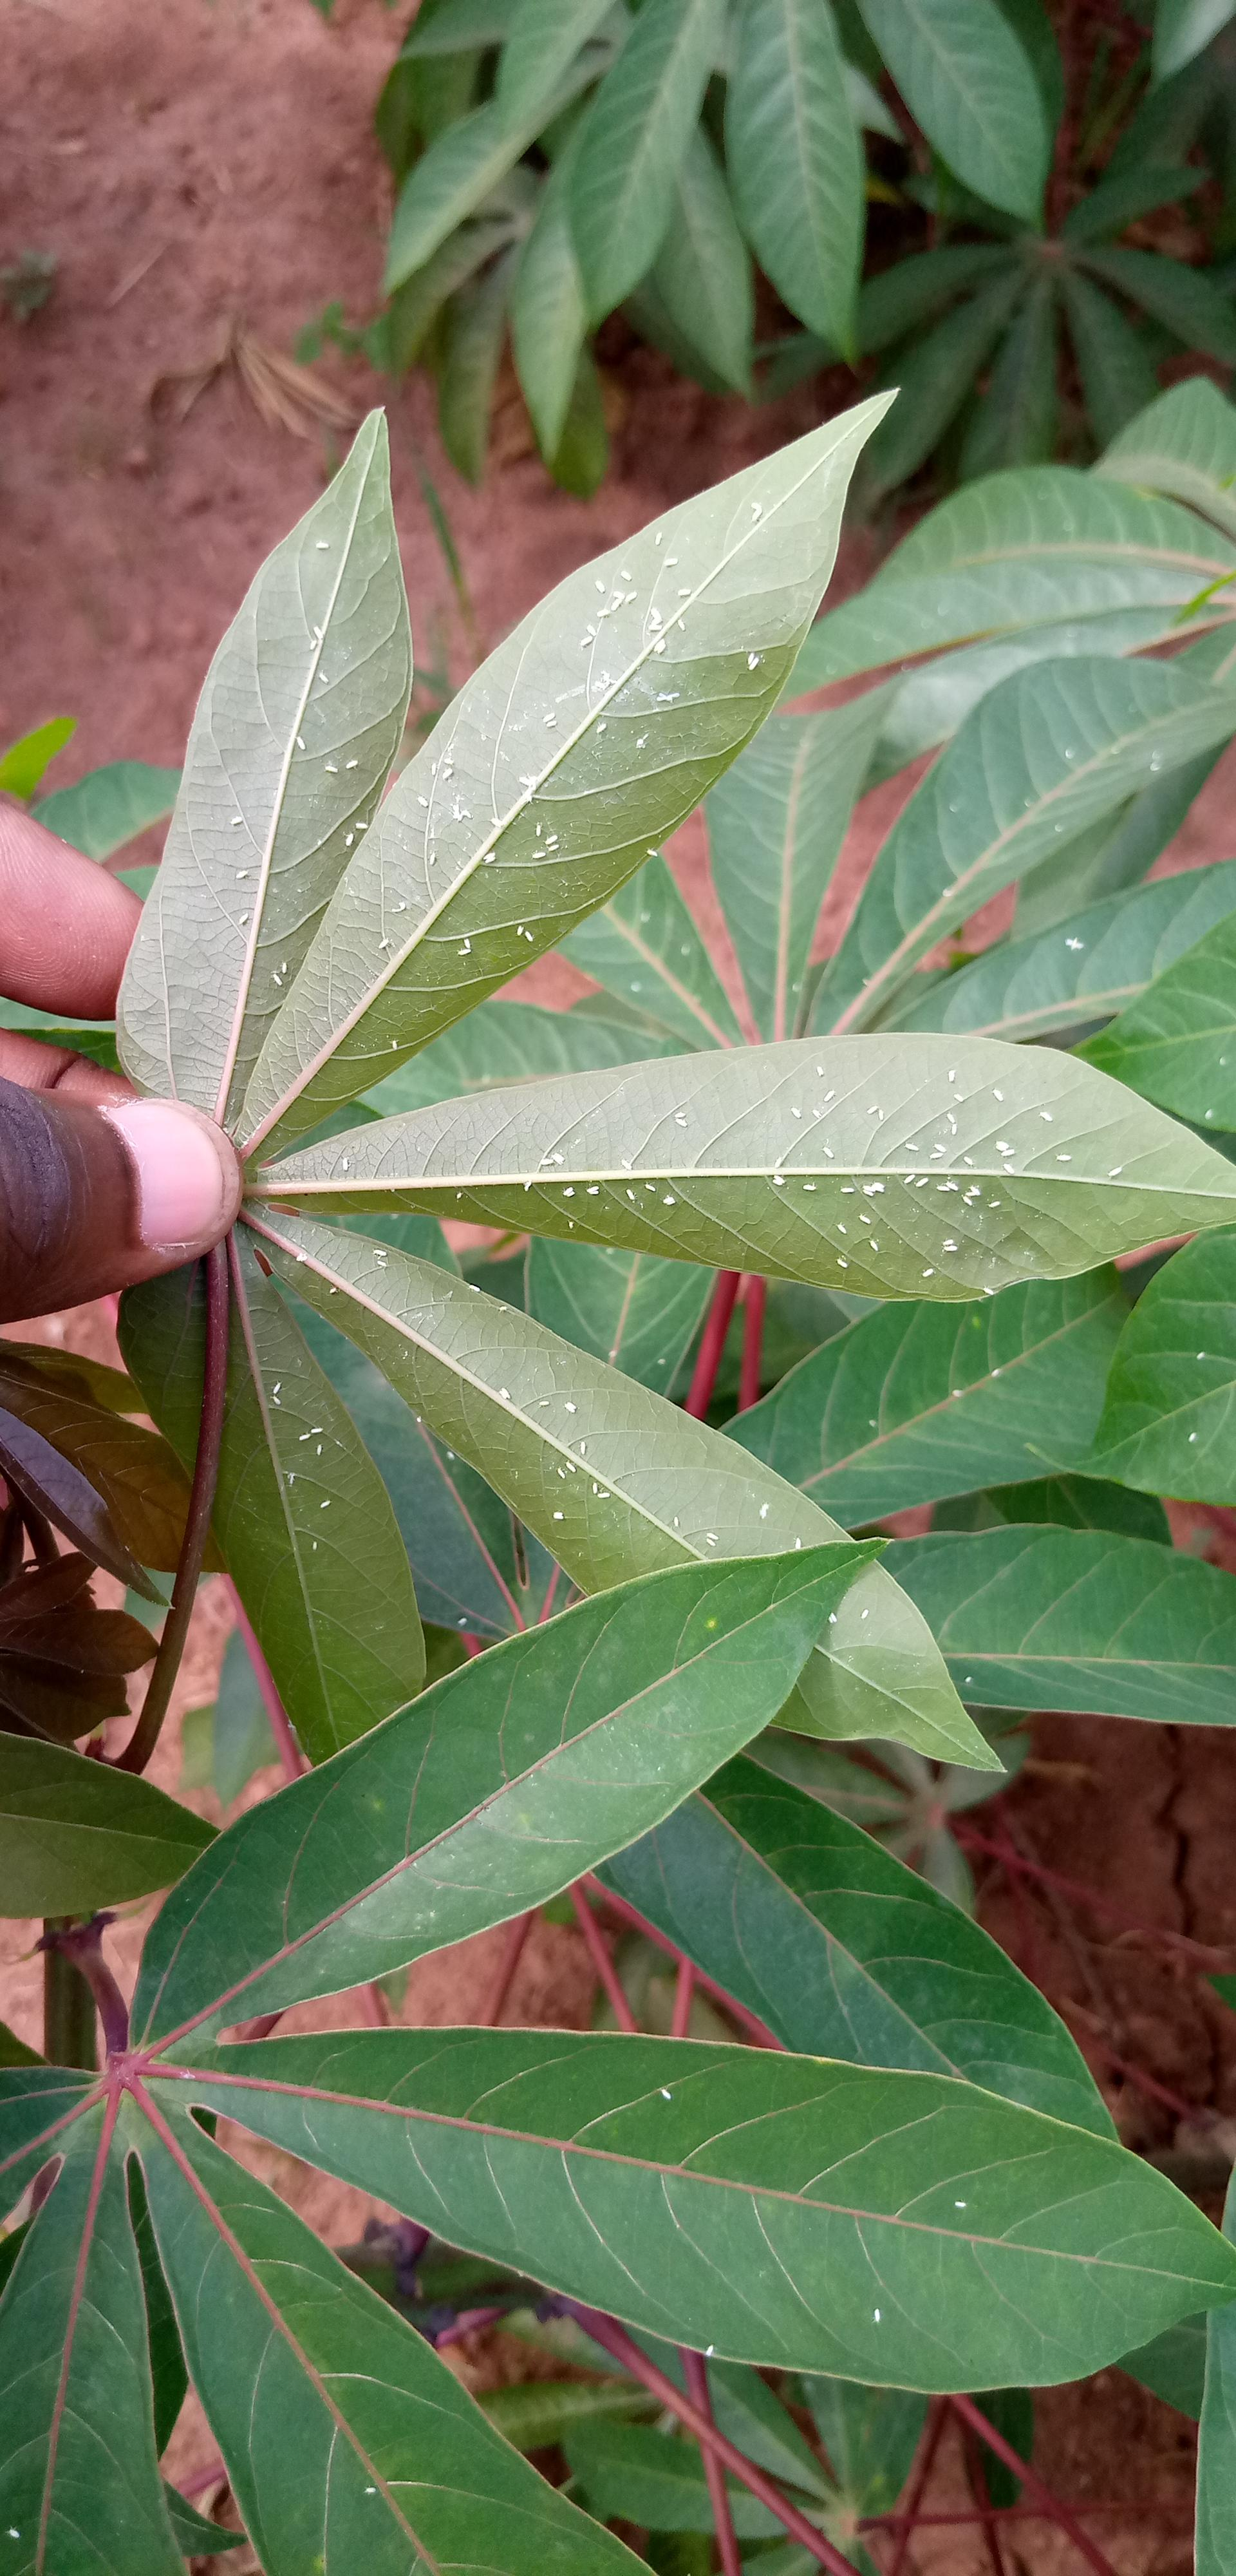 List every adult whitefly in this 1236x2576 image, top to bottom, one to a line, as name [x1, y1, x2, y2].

whitefly [751, 492, 770, 518]
whitefly [751, 498, 777, 526]
whitefly [651, 529, 684, 553]
whitefly [310, 531, 335, 555]
whitefly [660, 551, 683, 577]
whitefly [619, 563, 637, 584]
whitefly [595, 575, 617, 594]
whitefly [603, 578, 637, 614]
whitefly [675, 580, 699, 601]
whitefly [625, 585, 641, 611]
whitefly [594, 599, 623, 622]
whitefly [641, 601, 671, 635]
whitefly [641, 603, 667, 632]
whitefly [675, 611, 693, 634]
whitefly [586, 614, 612, 639]
whitefly [304, 615, 331, 643]
whitefly [294, 628, 322, 657]
whitefly [578, 631, 603, 656]
whitefly [743, 644, 765, 674]
whitefly [312, 663, 351, 690]
whitefly [541, 704, 568, 732]
whitefly [541, 705, 572, 742]
whitefly [582, 717, 616, 736]
whitefly [290, 732, 319, 762]
whitefly [433, 746, 465, 772]
whitefly [335, 751, 366, 777]
whitefly [422, 753, 442, 777]
whitefly [319, 755, 350, 782]
whitefly [436, 759, 464, 786]
whitefly [515, 767, 545, 792]
whitefly [407, 786, 433, 813]
whitefly [447, 802, 474, 822]
whitefly [228, 806, 243, 831]
whitefly [346, 808, 373, 840]
whitefly [478, 813, 510, 840]
whitefly [525, 817, 552, 845]
whitefly [332, 826, 384, 859]
whitefly [545, 828, 563, 858]
whitefly [638, 834, 670, 860]
whitefly [476, 843, 503, 873]
whitefly [525, 844, 553, 877]
whitefly [418, 846, 439, 867]
whitefly [221, 853, 257, 890]
whitefly [224, 905, 253, 928]
whitefly [505, 913, 534, 947]
whitefly [514, 923, 539, 951]
whitefly [451, 931, 482, 959]
whitefly [370, 933, 395, 953]
whitefly [445, 933, 480, 958]
whitefly [271, 952, 297, 980]
whitefly [260, 969, 293, 999]
whitefly [379, 1027, 417, 1058]
whitefly [807, 1059, 837, 1082]
whitefly [941, 1060, 961, 1084]
whitefly [983, 1080, 1009, 1108]
whitefly [823, 1086, 847, 1108]
whitefly [941, 1089, 970, 1115]
whitefly [859, 1098, 897, 1130]
whitefly [780, 1099, 812, 1126]
whitefly [806, 1099, 825, 1124]
whitefly [1027, 1099, 1055, 1127]
whitefly [669, 1101, 692, 1130]
whitefly [664, 1105, 693, 1135]
whitefly [938, 1105, 967, 1134]
whitefly [991, 1124, 1027, 1159]
whitefly [984, 1130, 1013, 1157]
whitefly [899, 1134, 925, 1156]
whitefly [815, 1135, 856, 1167]
whitefly [926, 1135, 953, 1164]
whitefly [546, 1136, 574, 1170]
whitefly [1052, 1141, 1081, 1172]
whitefly [531, 1144, 560, 1177]
whitefly [964, 1148, 985, 1167]
whitefly [326, 1149, 357, 1178]
whitefly [612, 1149, 635, 1172]
whitefly [771, 1151, 808, 1172]
whitefly [1106, 1160, 1130, 1183]
whitefly [992, 1162, 1016, 1179]
whitefly [901, 1165, 921, 1191]
whitefly [765, 1166, 794, 1193]
whitefly [913, 1168, 937, 1199]
whitefly [856, 1170, 885, 1197]
whitefly [644, 1172, 666, 1196]
whitefly [856, 1172, 888, 1202]
whitefly [796, 1173, 828, 1200]
whitefly [936, 1173, 962, 1196]
whitefly [840, 1175, 857, 1200]
whitefly [579, 1176, 608, 1207]
whitefly [500, 1179, 531, 1204]
whitefly [964, 1179, 991, 1203]
whitefly [619, 1180, 651, 1205]
whitefly [560, 1181, 586, 1205]
whitefly [954, 1182, 982, 1210]
whitefly [445, 1186, 471, 1211]
whitefly [659, 1189, 686, 1212]
whitefly [986, 1193, 1008, 1213]
whitefly [852, 1206, 875, 1231]
whitefly [827, 1215, 853, 1233]
whitefly [560, 1221, 587, 1235]
whitefly [933, 1222, 957, 1250]
whitefly [857, 1236, 892, 1263]
whitefly [359, 1238, 394, 1276]
whitefly [363, 1240, 389, 1273]
whitefly [819, 1240, 850, 1272]
whitefly [284, 1241, 308, 1269]
whitefly [909, 1256, 941, 1283]
whitefly [461, 1273, 482, 1295]
whitefly [973, 1278, 995, 1304]
whitefly [322, 1280, 348, 1303]
whitefly [493, 1297, 509, 1317]
whitefly [269, 1365, 297, 1401]
whitefly [496, 1377, 512, 1402]
whitefly [534, 1386, 556, 1416]
whitefly [562, 1386, 582, 1414]
whitefly [265, 1387, 294, 1414]
whitefly [291, 1412, 315, 1446]
whitefly [312, 1416, 330, 1443]
whitefly [570, 1430, 595, 1464]
whitefly [313, 1436, 330, 1462]
whitefly [562, 1454, 585, 1480]
whitefly [553, 1457, 576, 1484]
whitefly [586, 1478, 608, 1500]
whitefly [746, 1486, 777, 1525]
whitefly [313, 1487, 338, 1515]
whitefly [600, 1487, 617, 1512]
whitefly [546, 1504, 575, 1527]
whitefly [662, 1506, 682, 1533]
whitefly [702, 1529, 723, 1553]
whitefly [306, 1535, 329, 1555]
whitefly [786, 1535, 807, 1557]
whitefly [860, 1598, 876, 1623]
whitefly [819, 1603, 845, 1629]